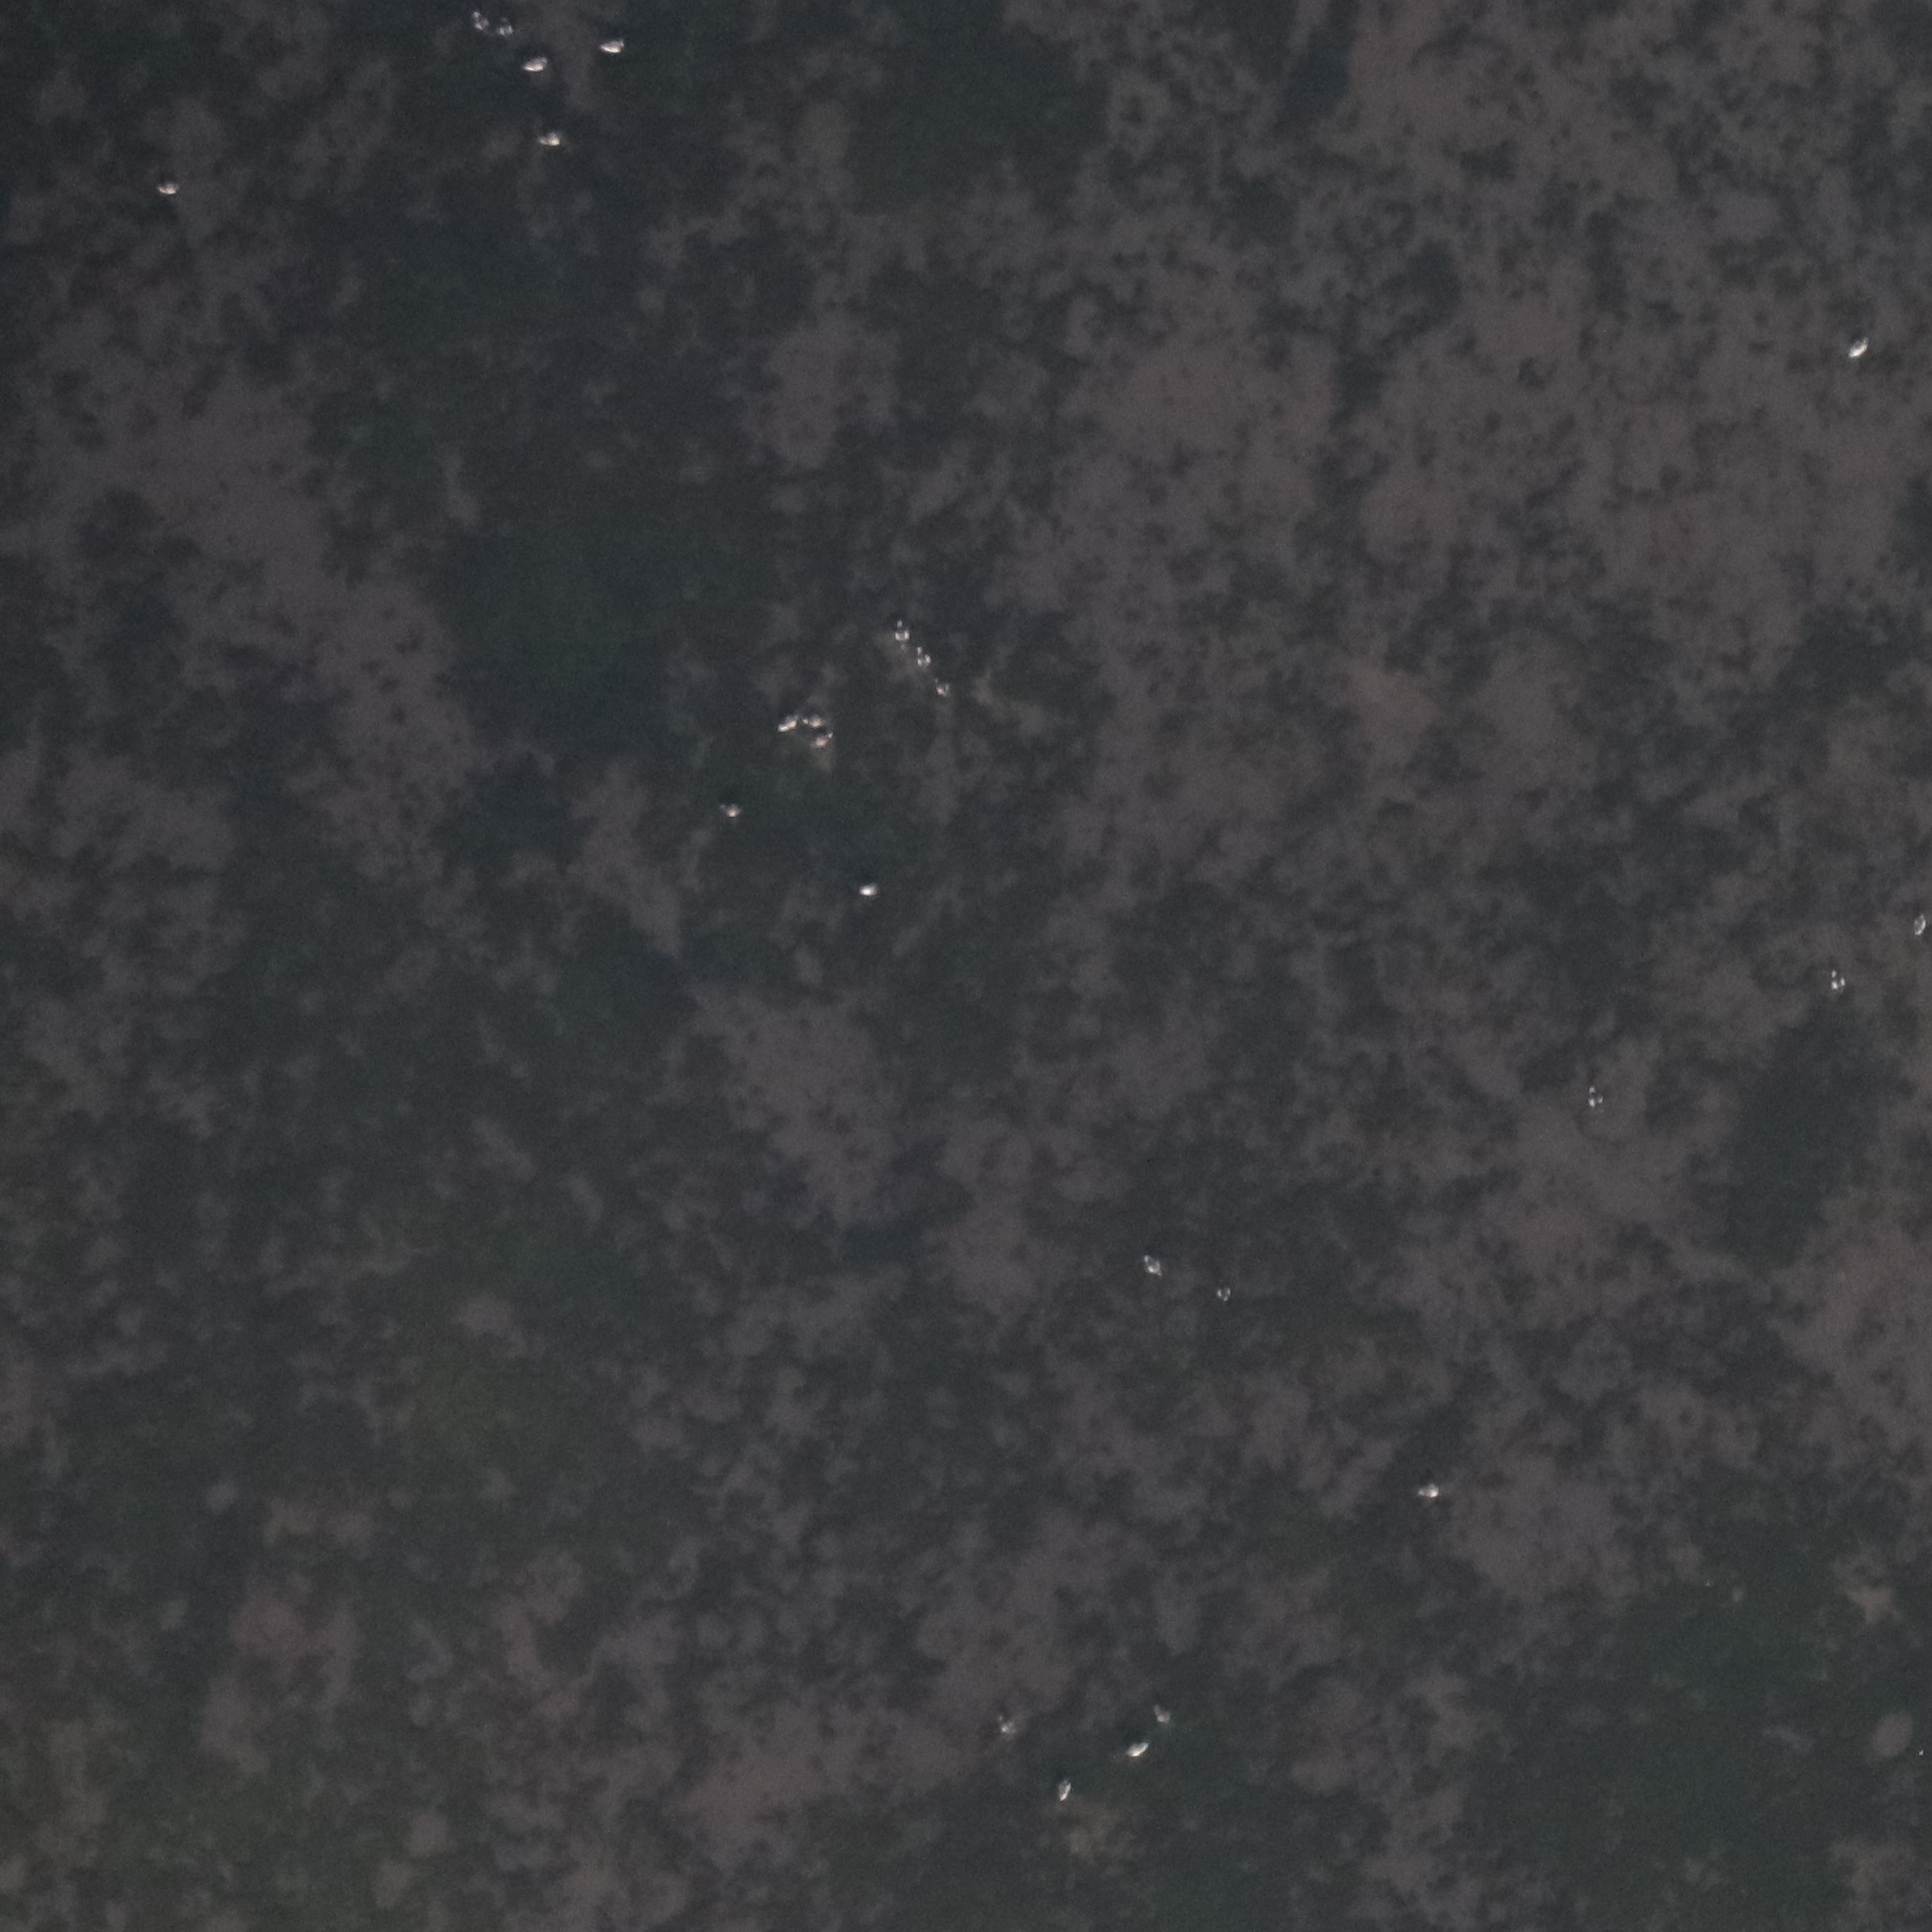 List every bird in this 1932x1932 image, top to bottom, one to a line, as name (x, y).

brant (478, 21)
brant (503, 24)
brant (613, 46)
brant (535, 63)
brant (551, 138)
brant (166, 189)
brant (1858, 346)
brant (902, 634)
brant (923, 660)
brant (943, 688)
brant (811, 720)
brant (789, 721)
brant (819, 739)
brant (732, 810)
brant (870, 888)
brant (1919, 925)
brant (1835, 978)
brant (1591, 1099)
brant (1153, 1266)
brant (1223, 1293)
brant (1427, 1491)
brant (1163, 1714)
brant (1007, 1721)
brant (1136, 1749)
brant (1064, 1788)